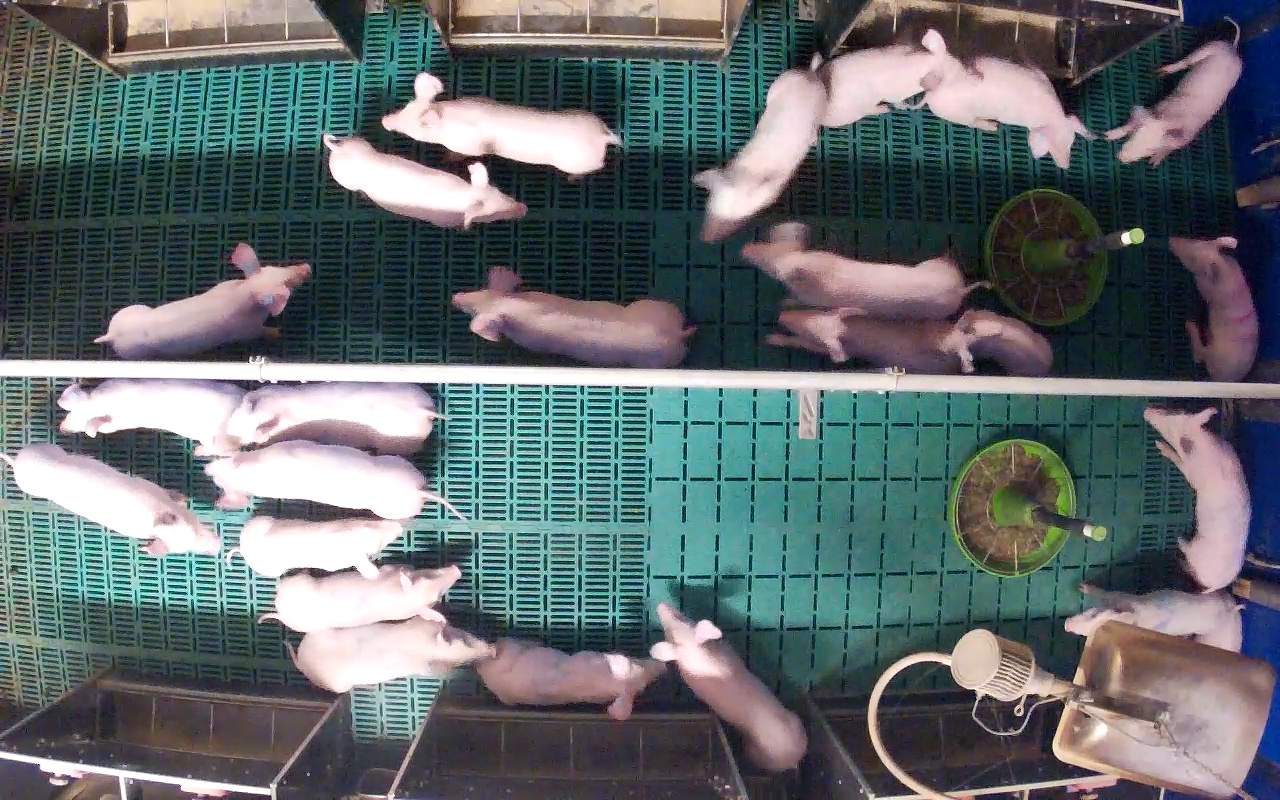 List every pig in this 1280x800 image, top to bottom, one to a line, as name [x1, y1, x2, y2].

pig [1104, 18, 1244, 169]
pig [814, 27, 984, 129]
pig [691, 50, 828, 243]
pig [909, 53, 1098, 169]
pig [383, 72, 623, 179]
pig [321, 131, 527, 228]
pig [738, 220, 993, 317]
pig [1168, 232, 1260, 382]
pig [91, 240, 312, 357]
pig [450, 264, 695, 367]
pig [762, 303, 957, 371]
pig [938, 306, 1054, 375]
pig [56, 377, 249, 458]
pig [214, 380, 448, 457]
pig [1145, 402, 1252, 592]
pig [200, 440, 466, 521]
pig [1, 443, 226, 560]
pig [226, 515, 404, 581]
pig [257, 562, 465, 634]
pig [1063, 582, 1227, 639]
pig [1194, 591, 1247, 652]
pig [649, 601, 809, 773]
pig [282, 615, 499, 691]
pig [475, 636, 670, 723]